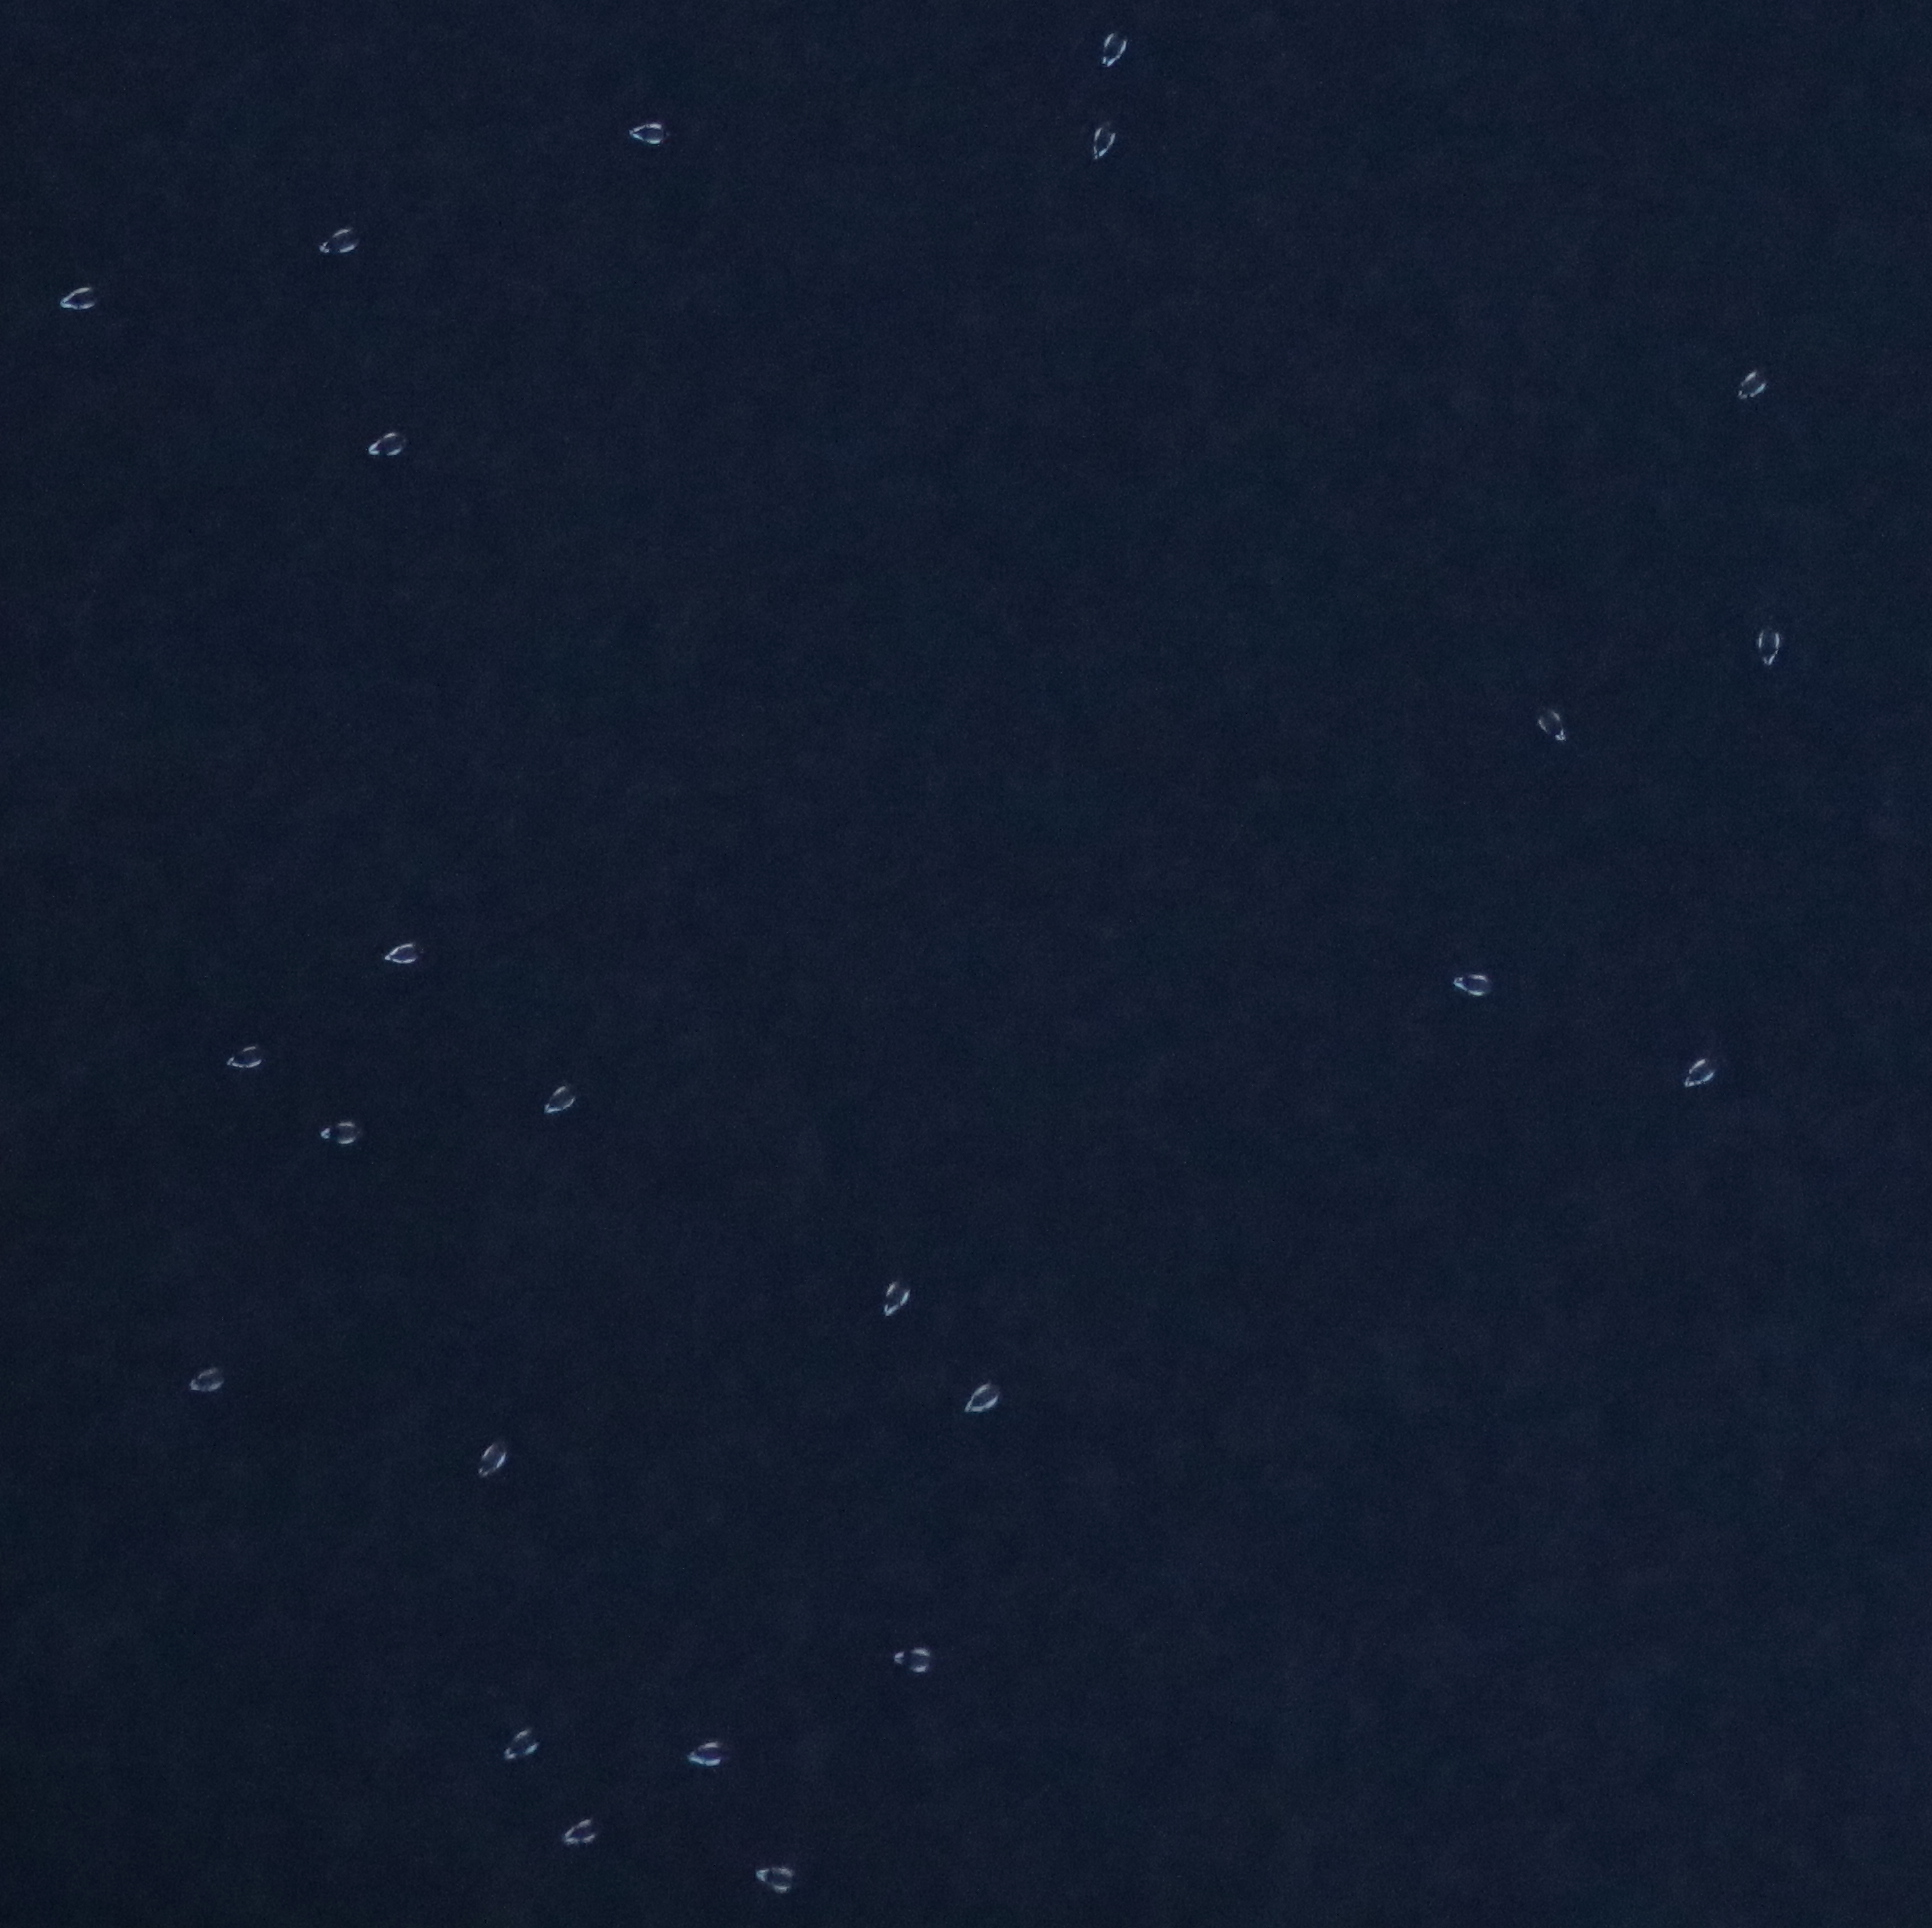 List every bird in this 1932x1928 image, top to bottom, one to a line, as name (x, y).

brant (1113, 47)
brant (652, 134)
brant (1101, 138)
brant (341, 243)
brant (84, 300)
brant (1751, 385)
brant (390, 445)
brant (1767, 645)
brant (1551, 723)
brant (409, 955)
brant (1475, 985)
brant (249, 1058)
brant (1700, 1071)
brant (562, 1099)
brant (344, 1134)
brant (896, 1296)
brant (209, 1381)
brant (987, 1395)
brant (496, 1456)
brant (917, 1660)
brant (525, 1744)
brant (710, 1751)
brant (585, 1833)
brant (779, 1877)